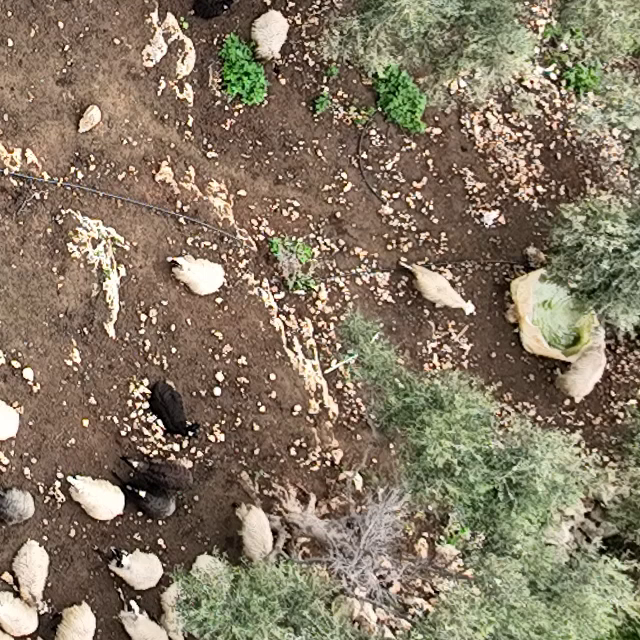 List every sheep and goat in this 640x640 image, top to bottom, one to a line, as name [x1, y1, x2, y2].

sheep [192, 0, 240, 15]
sheep [252, 10, 289, 59]
sheep [167, 251, 225, 295]
sheep [401, 260, 474, 312]
sheep [554, 328, 608, 403]
sheep [148, 378, 198, 440]
sheep [0, 393, 20, 440]
sheep [121, 455, 194, 489]
sheep [61, 474, 125, 520]
sheep [0, 482, 36, 519]
sheep [127, 485, 175, 521]
sheep [236, 501, 274, 560]
sheep [11, 538, 50, 612]
sheep [94, 543, 165, 591]
sheep [191, 550, 232, 588]
sheep [160, 577, 195, 609]
sheep [0, 590, 39, 635]
sheep [119, 597, 167, 637]
sheep [55, 602, 98, 638]
sheep [160, 611, 193, 636]
sheep [0, 615, 9, 637]